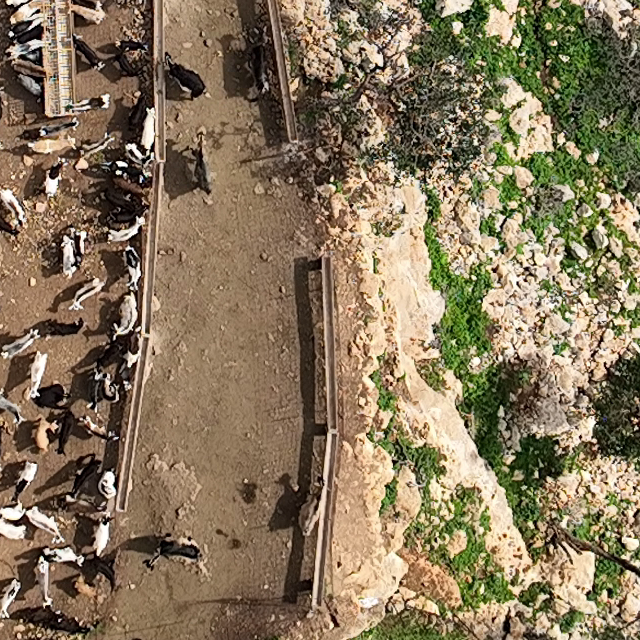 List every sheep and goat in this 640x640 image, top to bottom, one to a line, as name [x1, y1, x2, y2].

goat [5, 0, 43, 7]
goat [10, 0, 51, 24]
goat [61, 0, 103, 9]
goat [68, 1, 105, 24]
goat [9, 11, 52, 37]
goat [15, 21, 50, 43]
goat [73, 35, 105, 71]
goat [6, 39, 50, 59]
goat [116, 39, 147, 52]
goat [252, 45, 269, 93]
goat [164, 51, 211, 99]
goat [117, 53, 136, 77]
goat [12, 59, 59, 79]
goat [15, 74, 44, 102]
goat [65, 93, 110, 113]
goat [129, 93, 147, 126]
goat [140, 108, 155, 150]
goat [39, 118, 79, 136]
goat [191, 130, 214, 194]
goat [82, 133, 115, 157]
goat [28, 135, 76, 153]
goat [125, 142, 151, 166]
goat [45, 158, 65, 197]
goat [100, 161, 152, 181]
goat [112, 177, 145, 195]
goat [0, 188, 27, 226]
goat [106, 190, 134, 212]
goat [110, 204, 149, 222]
goat [97, 207, 121, 223]
goat [0, 209, 21, 235]
goat [108, 216, 145, 240]
goat [70, 228, 86, 268]
goat [62, 235, 76, 276]
goat [125, 246, 142, 290]
goat [68, 278, 106, 309]
goat [112, 292, 138, 340]
goat [47, 316, 85, 337]
goat [124, 326, 142, 369]
goat [1, 329, 40, 358]
goat [94, 346, 120, 380]
goat [30, 352, 47, 398]
goat [100, 372, 121, 403]
goat [87, 379, 98, 414]
goat [38, 386, 71, 402]
goat [0, 388, 27, 425]
goat [55, 412, 75, 456]
goat [81, 416, 118, 441]
goat [35, 417, 58, 451]
goat [70, 460, 101, 499]
goat [11, 462, 38, 503]
goat [98, 469, 117, 497]
goat [299, 479, 325, 536]
goat [62, 495, 107, 514]
goat [0, 502, 24, 520]
goat [25, 506, 65, 544]
goat [93, 513, 114, 556]
goat [0, 518, 26, 540]
goat [142, 532, 201, 570]
goat [43, 546, 83, 566]
goat [36, 555, 54, 608]
goat [83, 558, 117, 588]
goat [76, 574, 97, 597]
goat [0, 579, 21, 620]
goat [27, 608, 64, 626]
goat [51, 616, 90, 634]